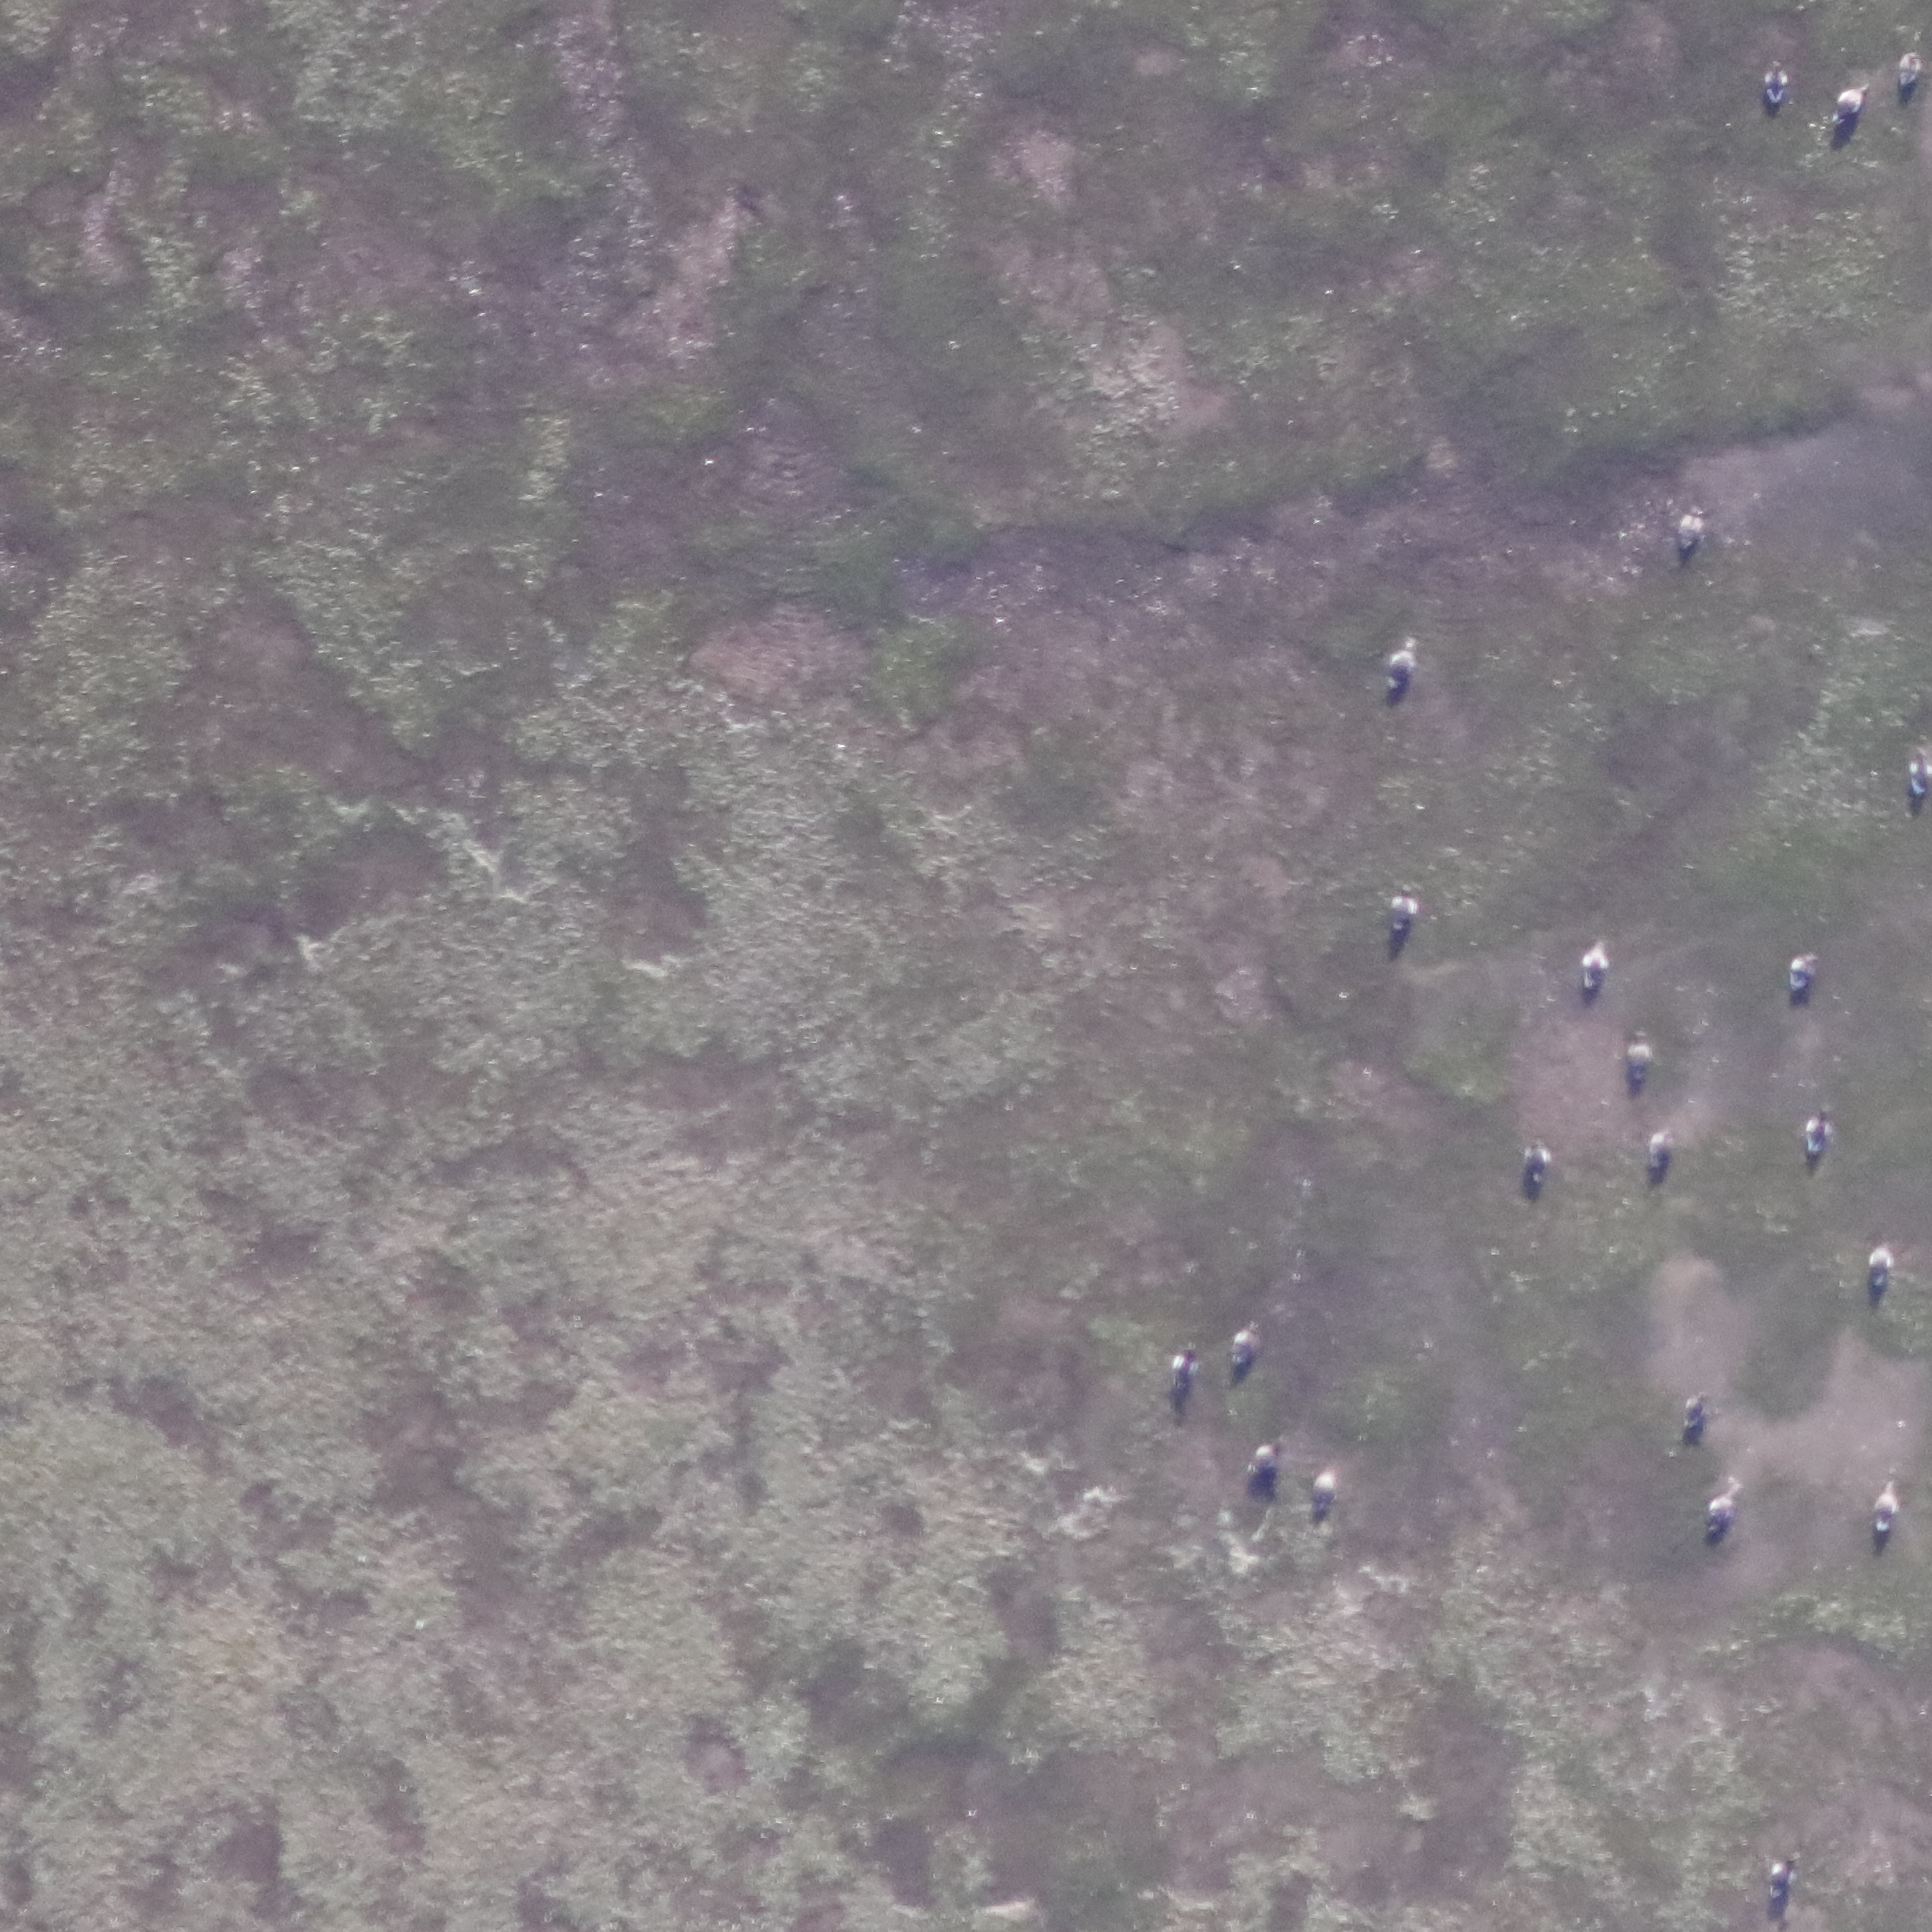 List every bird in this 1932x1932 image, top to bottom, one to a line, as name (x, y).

brant (1909, 77)
brant (1776, 84)
brant (1850, 102)
brant (1693, 526)
brant (1404, 662)
brant (1923, 777)
brant (1405, 909)
brant (1585, 970)
brant (1805, 979)
brant (1633, 1053)
brant (1815, 1134)
brant (1662, 1146)
brant (1531, 1164)
brant (1875, 1267)
brant (1247, 1342)
brant (1181, 1376)
brant (1689, 1417)
brant (1271, 1464)
brant (1327, 1484)
brant (1884, 1507)
brant (1718, 1514)
brant (1779, 1878)